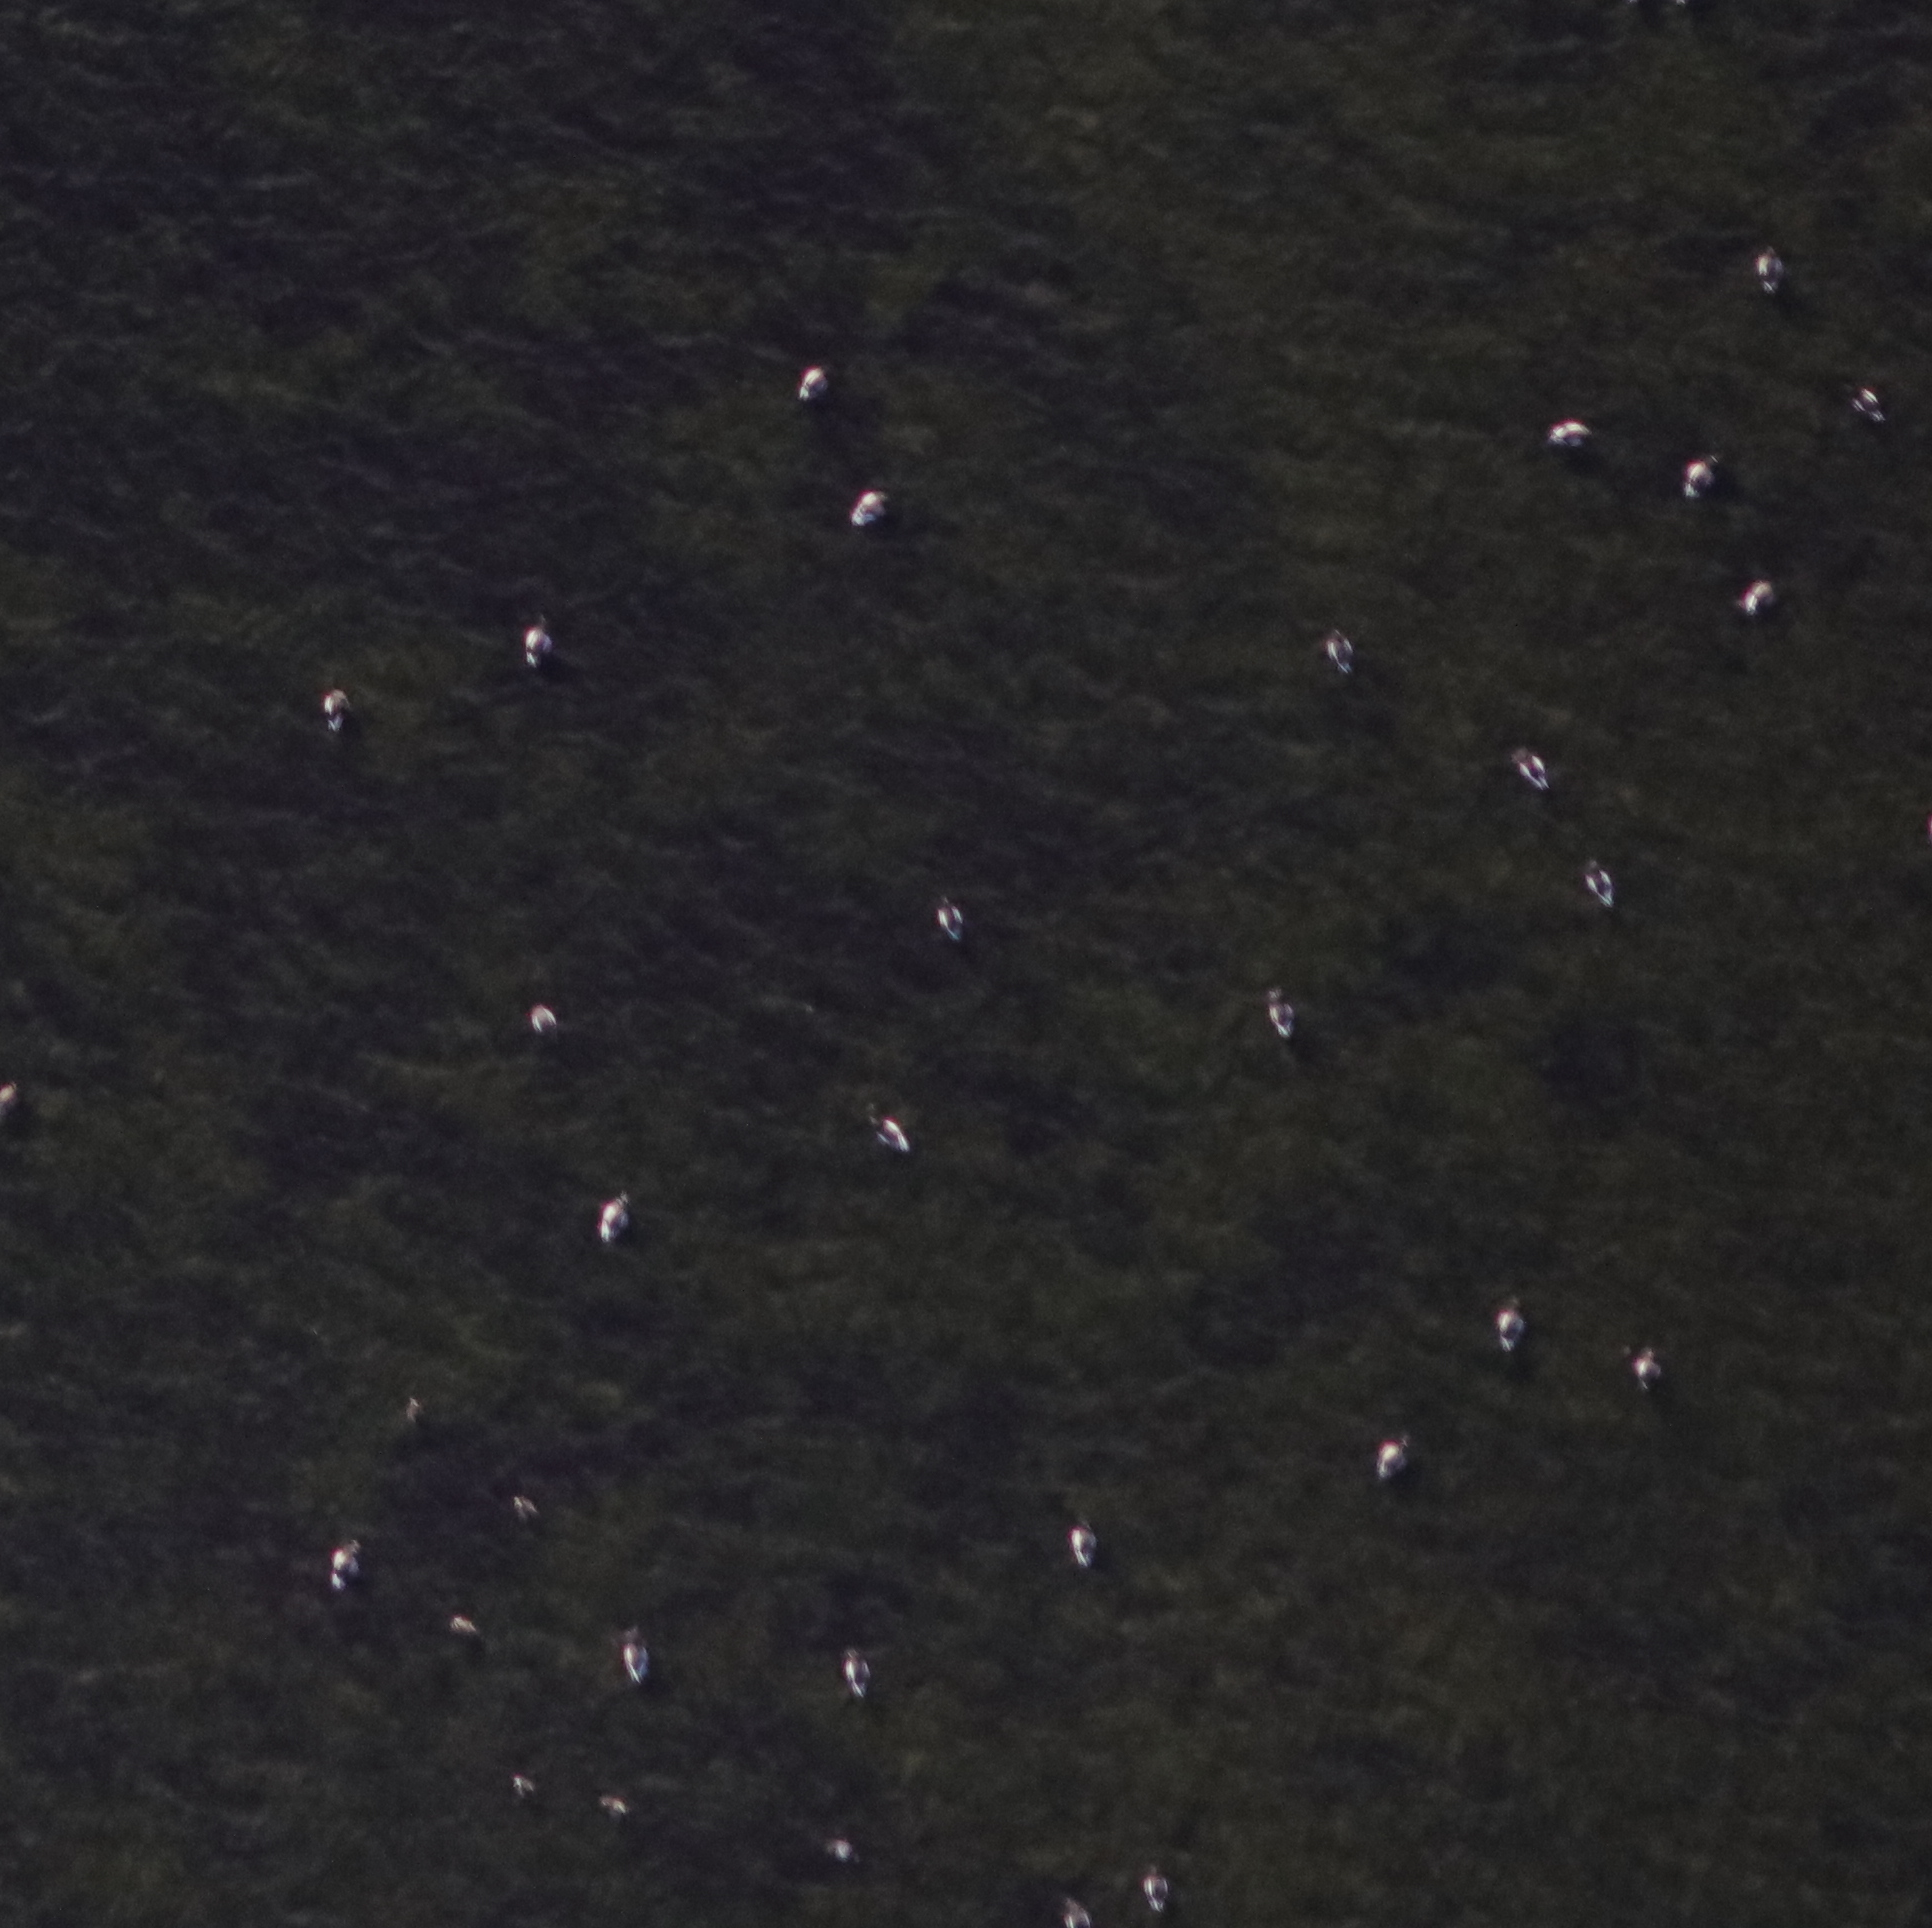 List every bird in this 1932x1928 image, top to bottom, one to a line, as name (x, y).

brant (1771, 269)
brant (809, 373)
brant (1867, 404)
brant (1571, 434)
brant (1700, 475)
brant (872, 504)
brant (1759, 599)
brant (539, 645)
brant (1340, 650)
brant (337, 707)
brant (1531, 767)
brant (1598, 883)
brant (949, 918)
brant (1279, 1014)
brant (544, 1021)
other bird (8, 1098)
brant (888, 1133)
brant (615, 1217)
brant (1510, 1324)
brant (1648, 1369)
other bird (416, 1417)
brant (1392, 1460)
other bird (533, 1509)
brant (1083, 1543)
brant (346, 1562)
other bird (464, 1621)
brant (634, 1654)
brant (856, 1669)
other bird (526, 1795)
other bird (614, 1810)
other bird (848, 1848)
brant (1156, 1890)